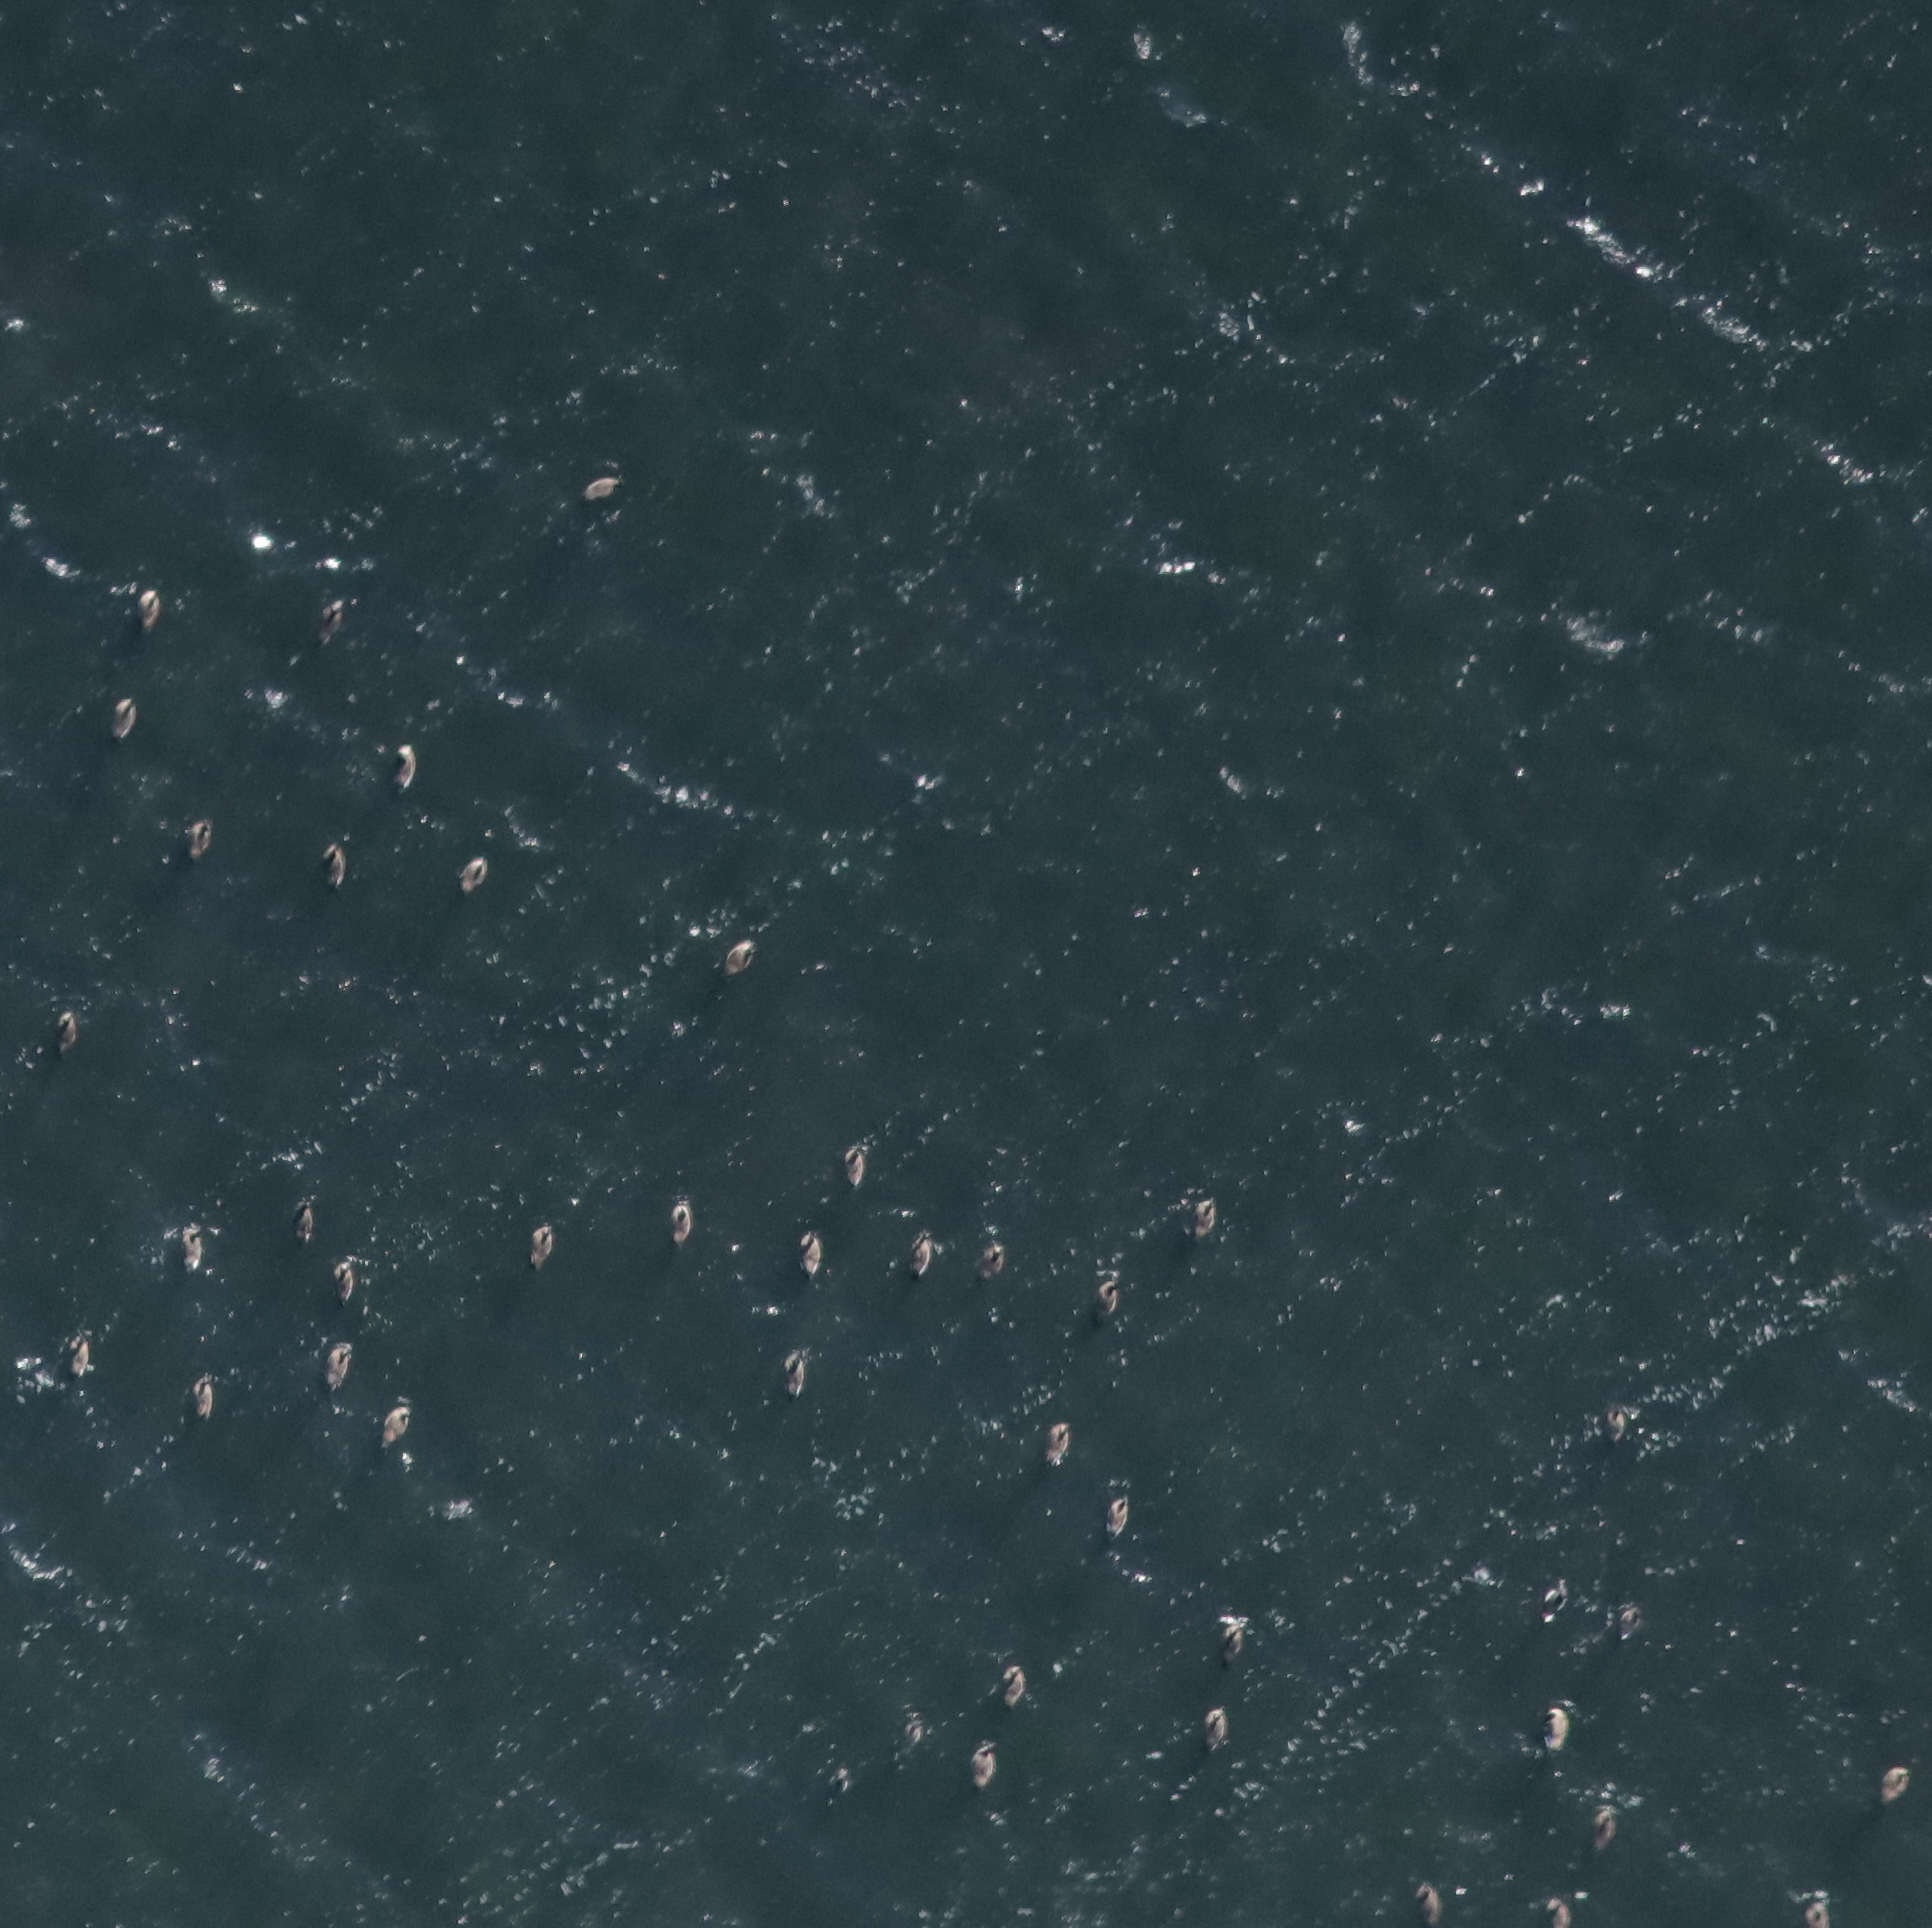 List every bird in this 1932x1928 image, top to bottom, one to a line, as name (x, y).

Canada goose (603, 488)
Canada goose (150, 610)
Canada goose (328, 620)
Canada goose (122, 718)
Canada goose (410, 770)
Canada goose (200, 836)
Canada goose (333, 864)
Canada goose (472, 874)
Canada goose (741, 954)
Canada goose (63, 1034)
Canada goose (857, 1163)
Canada goose (309, 1219)
Canada goose (682, 1219)
Canada goose (1208, 1219)
Canada goose (540, 1244)
Canada goose (190, 1249)
Canada goose (809, 1253)
Canada goose (920, 1256)
Canada goose (994, 1268)
Canada goose (342, 1278)
Canada goose (1108, 1296)
Canada goose (78, 1355)
Canada goose (336, 1365)
Canada goose (797, 1377)
Canada goose (203, 1396)
Canada goose (392, 1425)
Canada goose (1615, 1425)
Canada goose (1056, 1441)
Canada goose (1116, 1515)
brant (1552, 1603)
brant (1631, 1621)
Canada goose (1231, 1643)
Canada goose (1015, 1688)
Canada goose (1558, 1727)
Canada goose (1215, 1732)
Canada goose (912, 1736)
Canada goose (986, 1767)
Canada goose (1894, 1785)
brant (839, 1786)
Canada goose (1605, 1826)
Canada goose (1432, 1902)
Canada goose (1557, 1915)
Canada goose (1819, 1922)